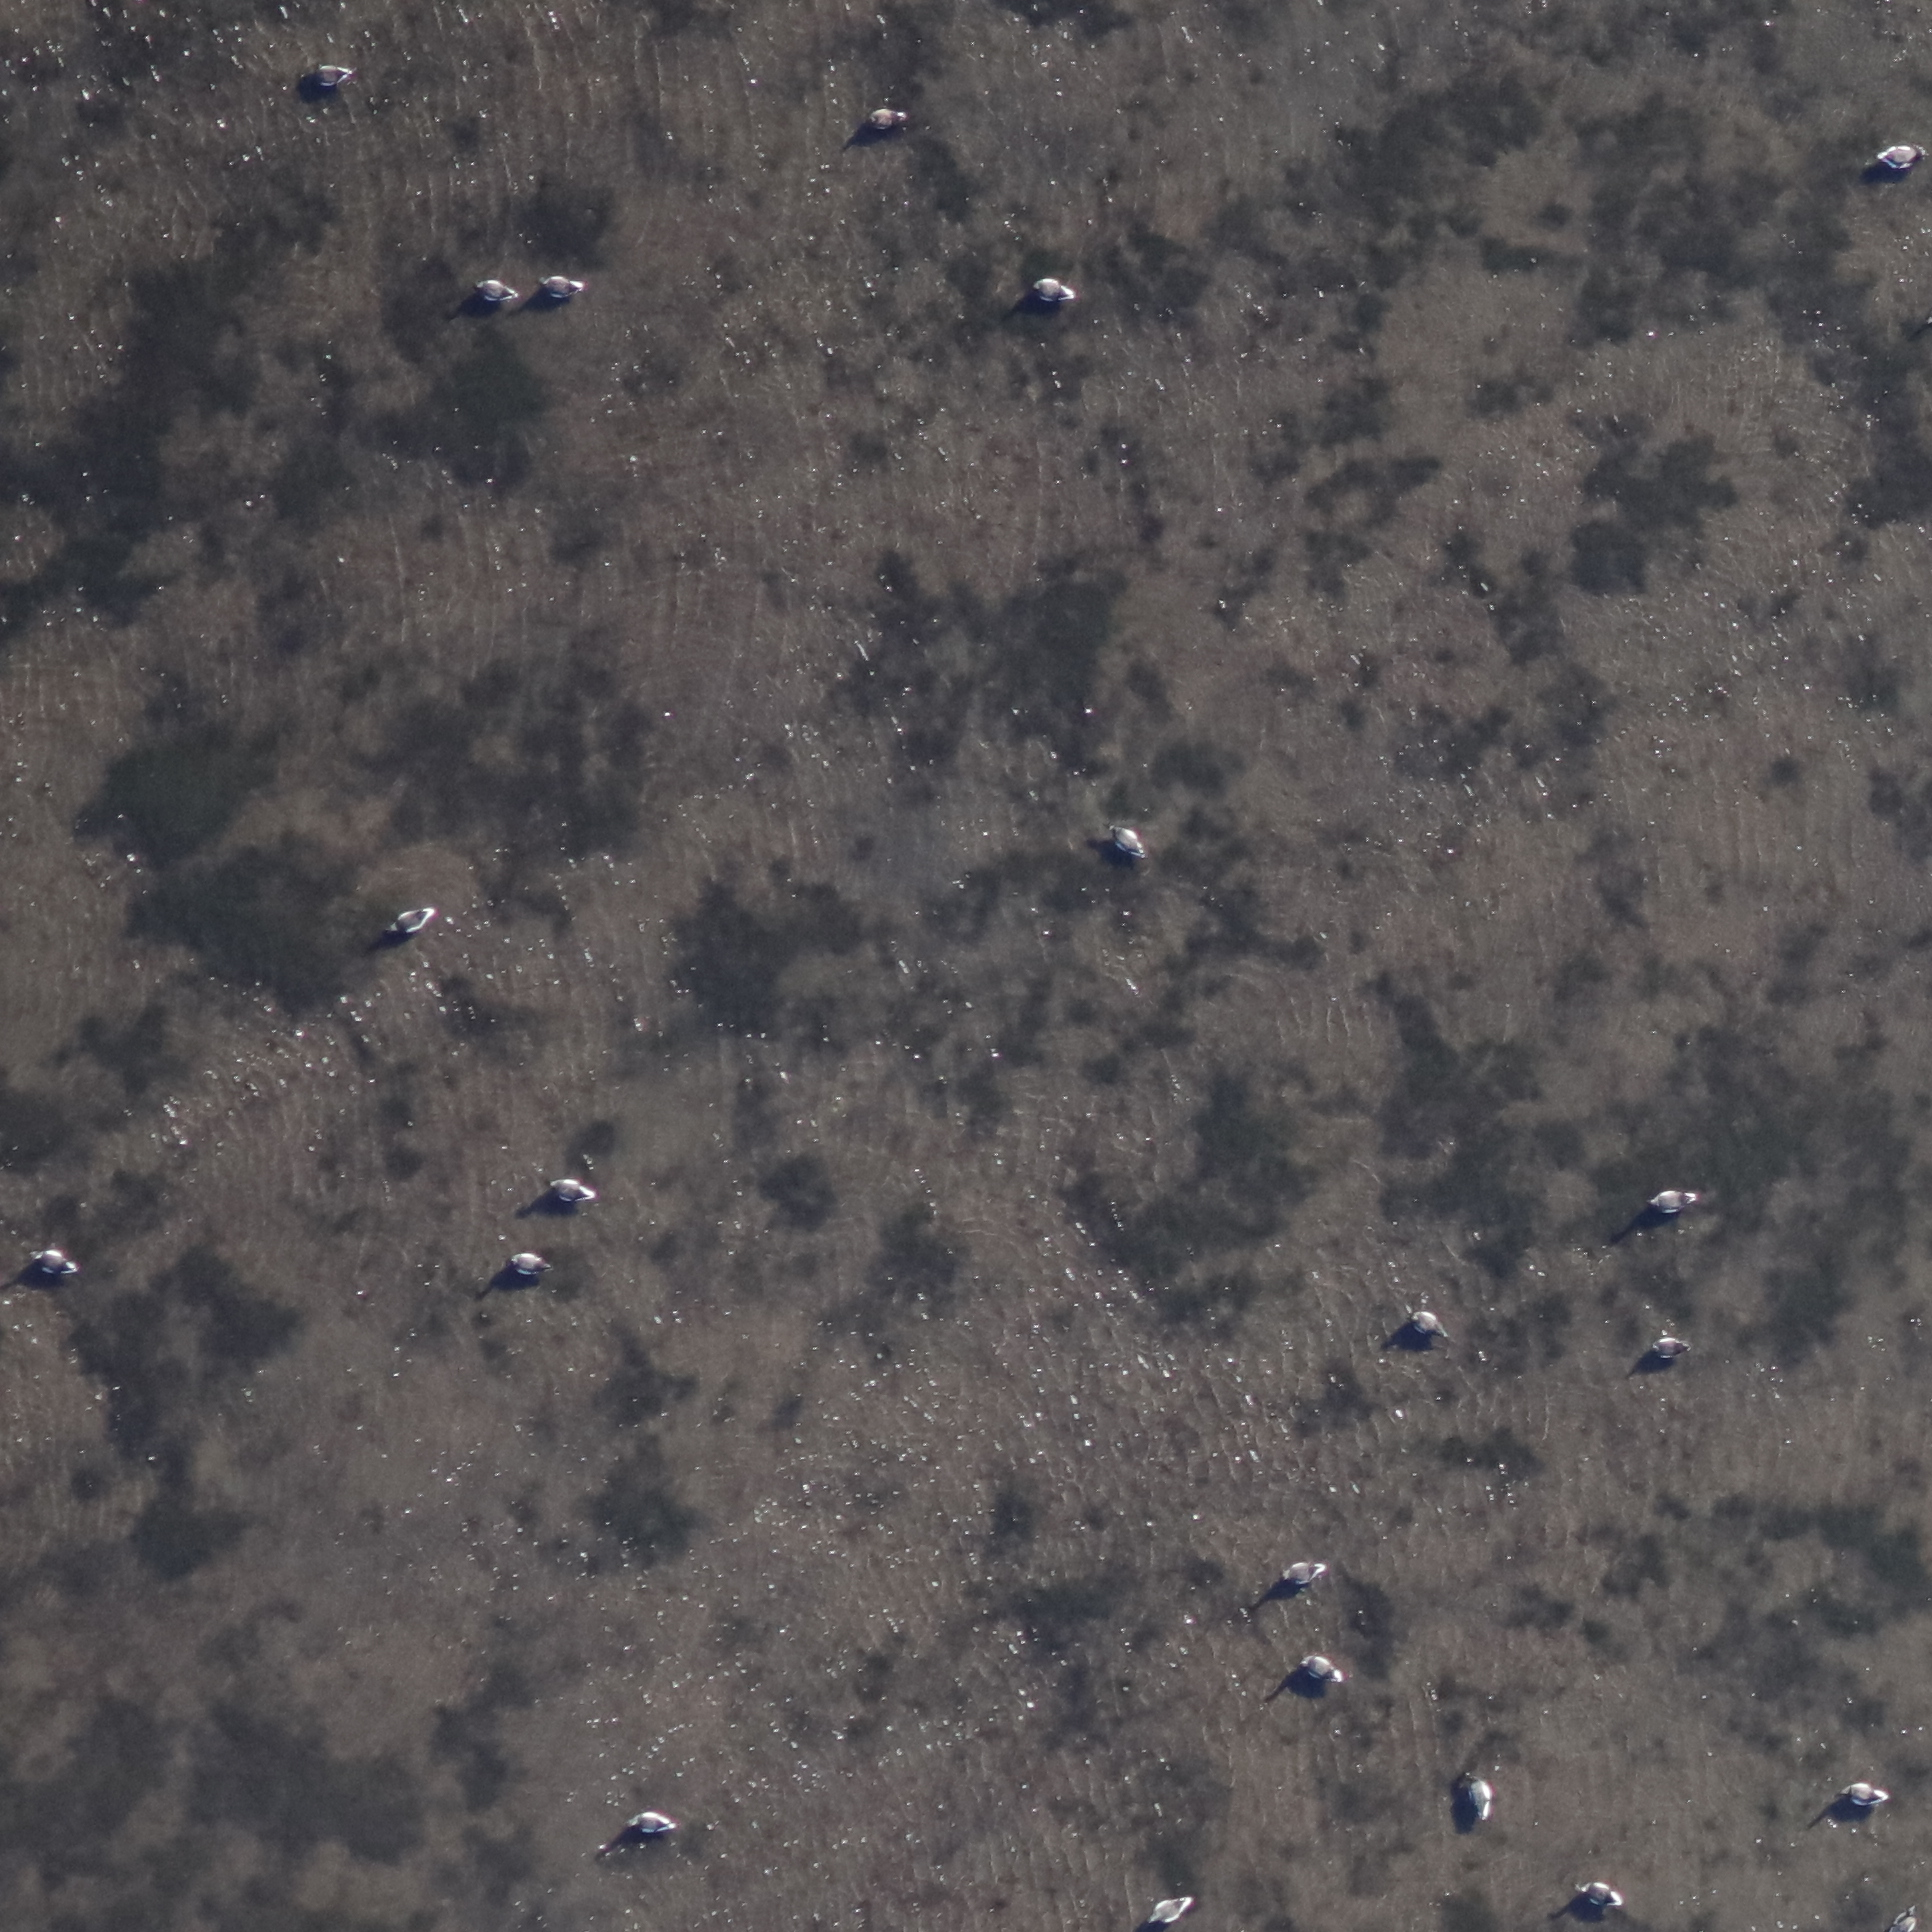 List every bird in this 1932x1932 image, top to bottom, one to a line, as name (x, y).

brant (329, 77)
brant (885, 119)
brant (1901, 156)
brant (563, 285)
brant (495, 290)
brant (1052, 290)
brant (1127, 841)
brant (412, 923)
brant (569, 1189)
brant (1674, 1204)
brant (53, 1263)
brant (530, 1264)
brant (1425, 1323)
brant (1669, 1346)
brant (1302, 1573)
brant (1322, 1666)
brant (1864, 1793)
brant (1477, 1796)
brant (653, 1824)
brant (1598, 1893)
brant (1169, 1909)
brant (1899, 1927)